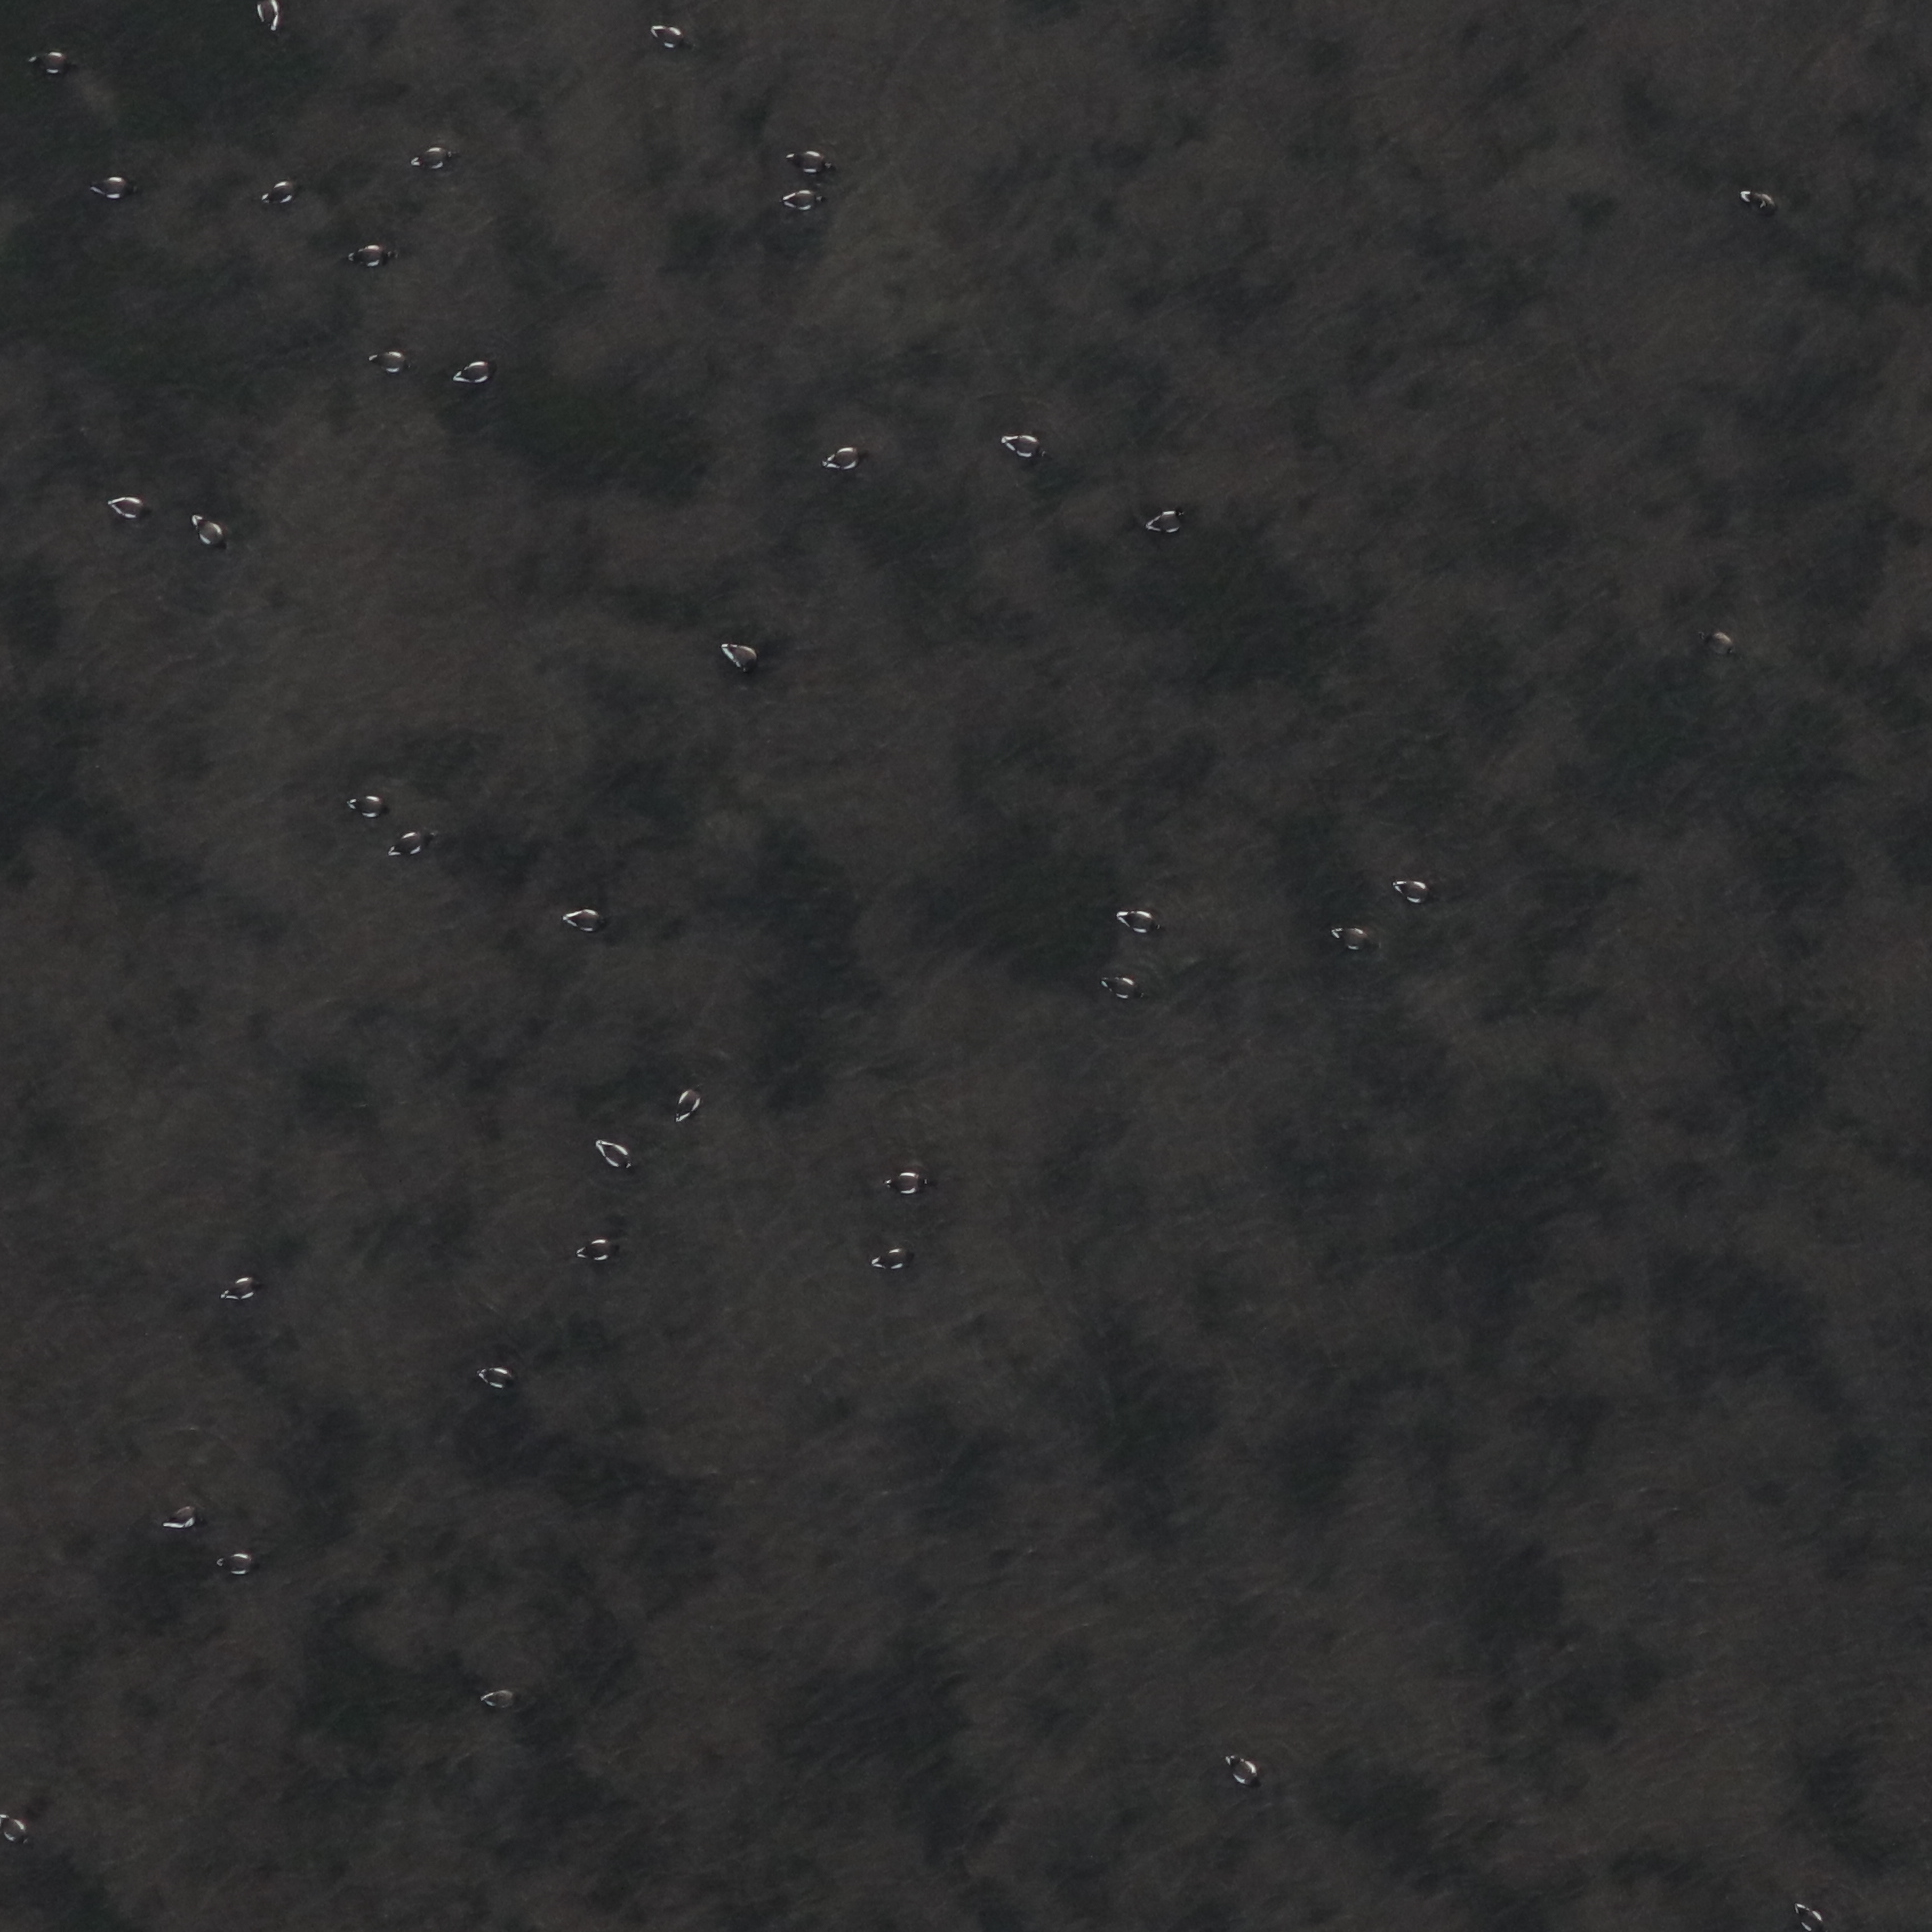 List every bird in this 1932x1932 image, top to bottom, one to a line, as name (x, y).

brant (269, 13)
brant (670, 35)
brant (54, 63)
brant (431, 158)
brant (807, 160)
brant (112, 187)
brant (279, 192)
brant (802, 197)
brant (1755, 200)
brant (369, 255)
brant (390, 361)
brant (474, 371)
brant (1025, 445)
brant (843, 458)
brant (129, 506)
brant (1165, 520)
brant (208, 530)
brant (1721, 643)
brant (742, 655)
brant (368, 805)
brant (412, 842)
brant (1412, 889)
brant (585, 919)
brant (1137, 919)
brant (1351, 938)
brant (1122, 986)
brant (687, 1104)
brant (614, 1154)
brant (906, 1181)
brant (598, 1249)
brant (891, 1257)
brant (242, 1288)
brant (496, 1376)
brant (181, 1517)
brant (237, 1565)
brant (500, 1698)
brant (1242, 1768)
brant (14, 1827)
brant (1810, 1917)